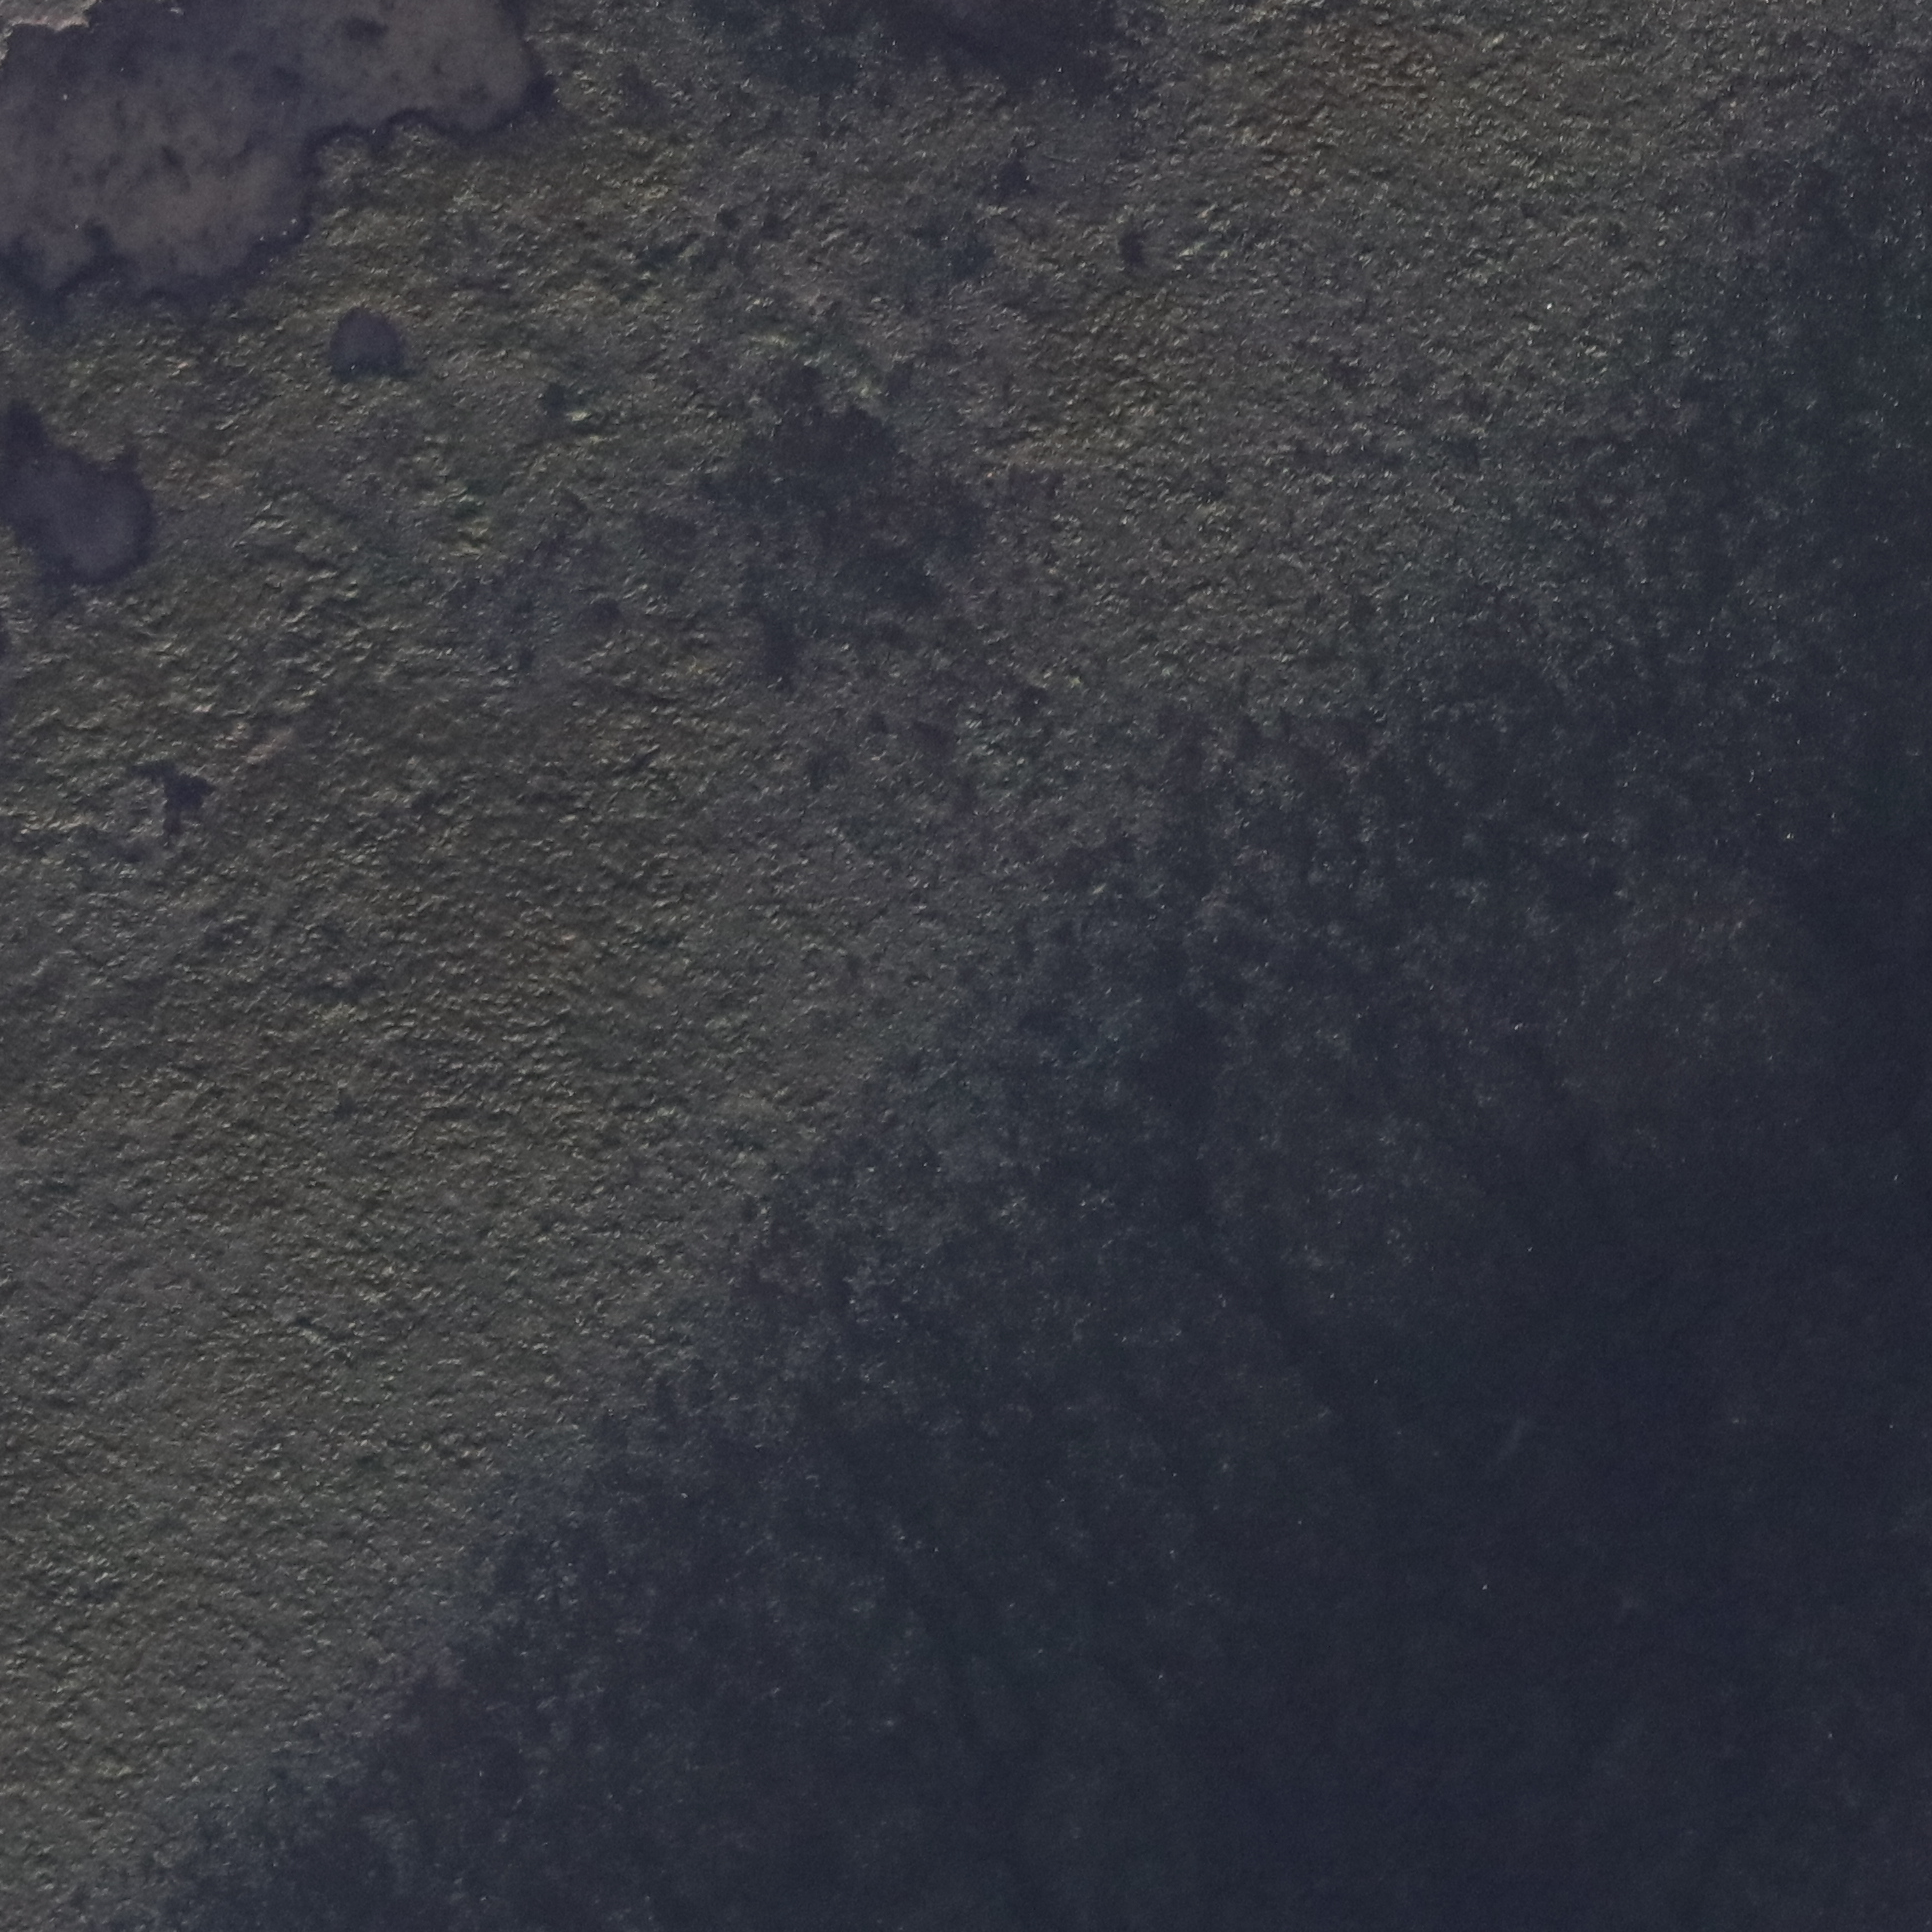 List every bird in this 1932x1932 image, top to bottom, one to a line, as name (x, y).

None